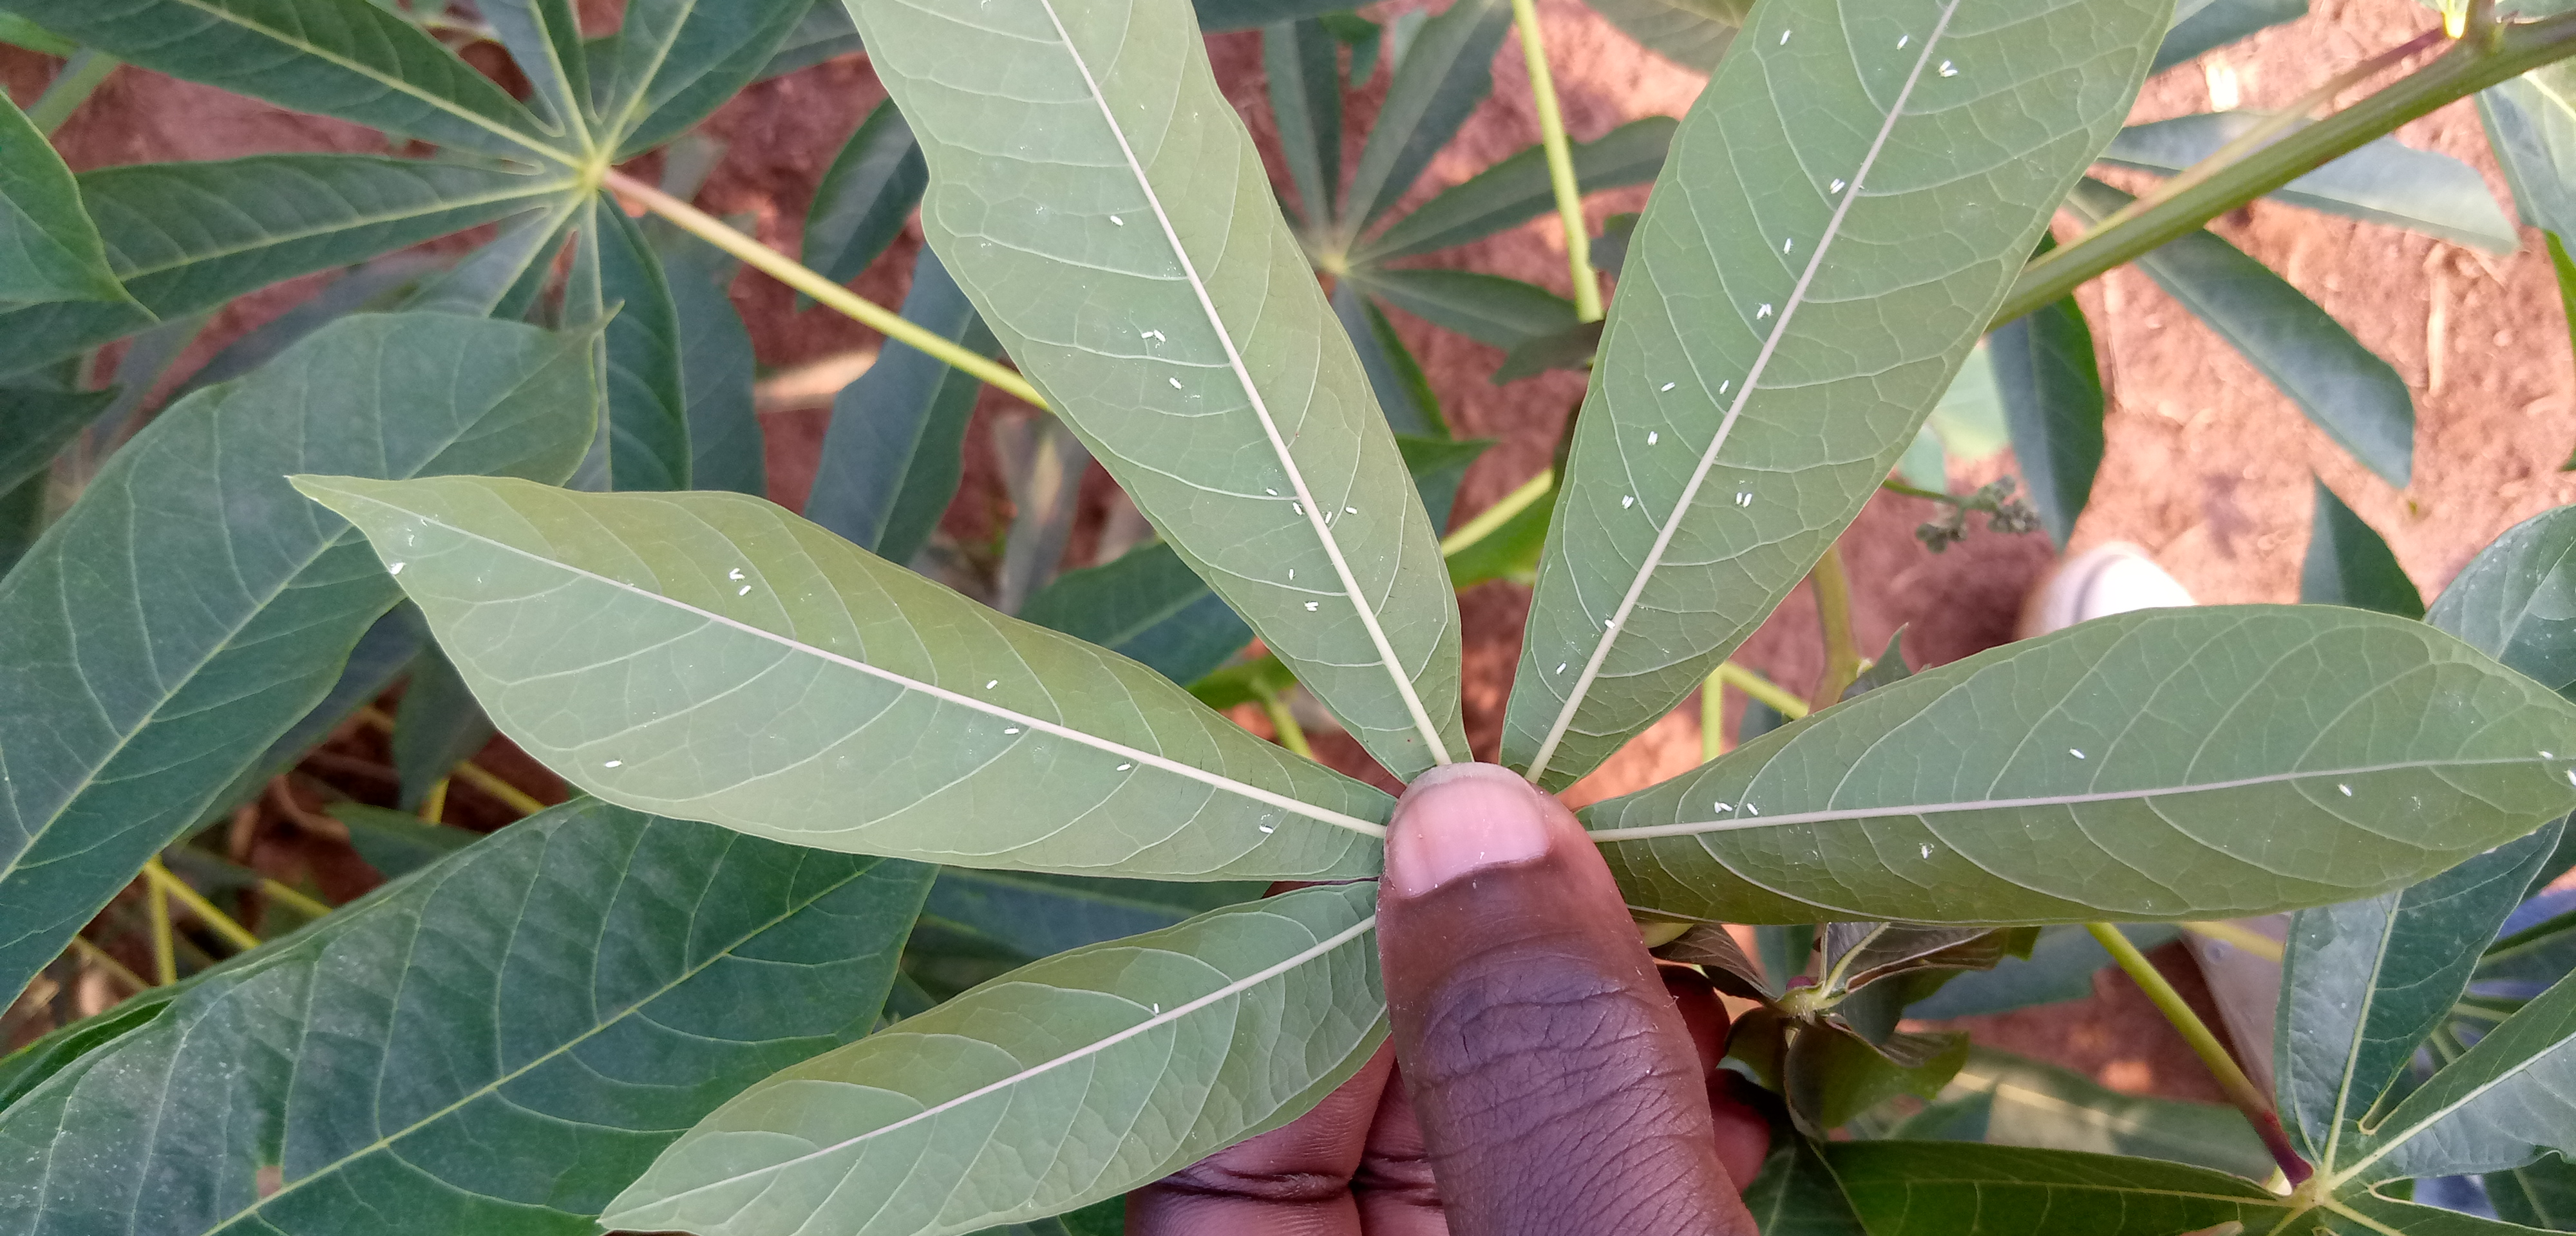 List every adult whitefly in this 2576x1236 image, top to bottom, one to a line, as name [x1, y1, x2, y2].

whitefly [1778, 28, 1792, 49]
whitefly [1895, 34, 1911, 52]
whitefly [1936, 58, 1953, 74]
whitefly [1940, 69, 1958, 80]
whitefly [1828, 176, 1849, 196]
whitefly [1108, 214, 1125, 229]
whitefly [1781, 236, 1794, 257]
whitefly [1753, 301, 1774, 321]
whitefly [1153, 328, 1166, 344]
whitefly [1140, 330, 1153, 340]
whitefly [1168, 376, 1182, 391]
whitefly [1717, 377, 1732, 397]
whitefly [1660, 382, 1677, 394]
whitefly [1646, 429, 1659, 449]
whitefly [1264, 486, 1278, 498]
whitefly [1734, 490, 1743, 509]
whitefly [1620, 492, 1635, 511]
whitefly [1742, 492, 1756, 510]
whitefly [1291, 501, 1304, 517]
whitefly [1344, 505, 1359, 516]
whitefly [1323, 510, 1333, 525]
whitefly [389, 558, 408, 576]
whitefly [728, 566, 746, 581]
whitefly [1287, 566, 1294, 583]
whitefly [737, 584, 753, 597]
whitefly [1302, 600, 1320, 613]
whitefly [1603, 617, 1617, 631]
whitefly [1554, 661, 1568, 677]
whitefly [985, 676, 999, 690]
whitefly [1002, 725, 1021, 736]
whitefly [2537, 746, 2554, 762]
whitefly [2067, 747, 2087, 760]
whitefly [603, 759, 623, 769]
whitefly [1114, 760, 1132, 773]
whitefly [2565, 767, 2576, 787]
whitefly [2336, 780, 2354, 800]
whitefly [1712, 799, 1721, 816]
whitefly [1719, 800, 1736, 814]
whitefly [1744, 800, 1760, 817]
whitefly [1258, 823, 1275, 836]
whitefly [1918, 842, 1932, 861]
whitefly [1152, 1002, 1162, 1015]